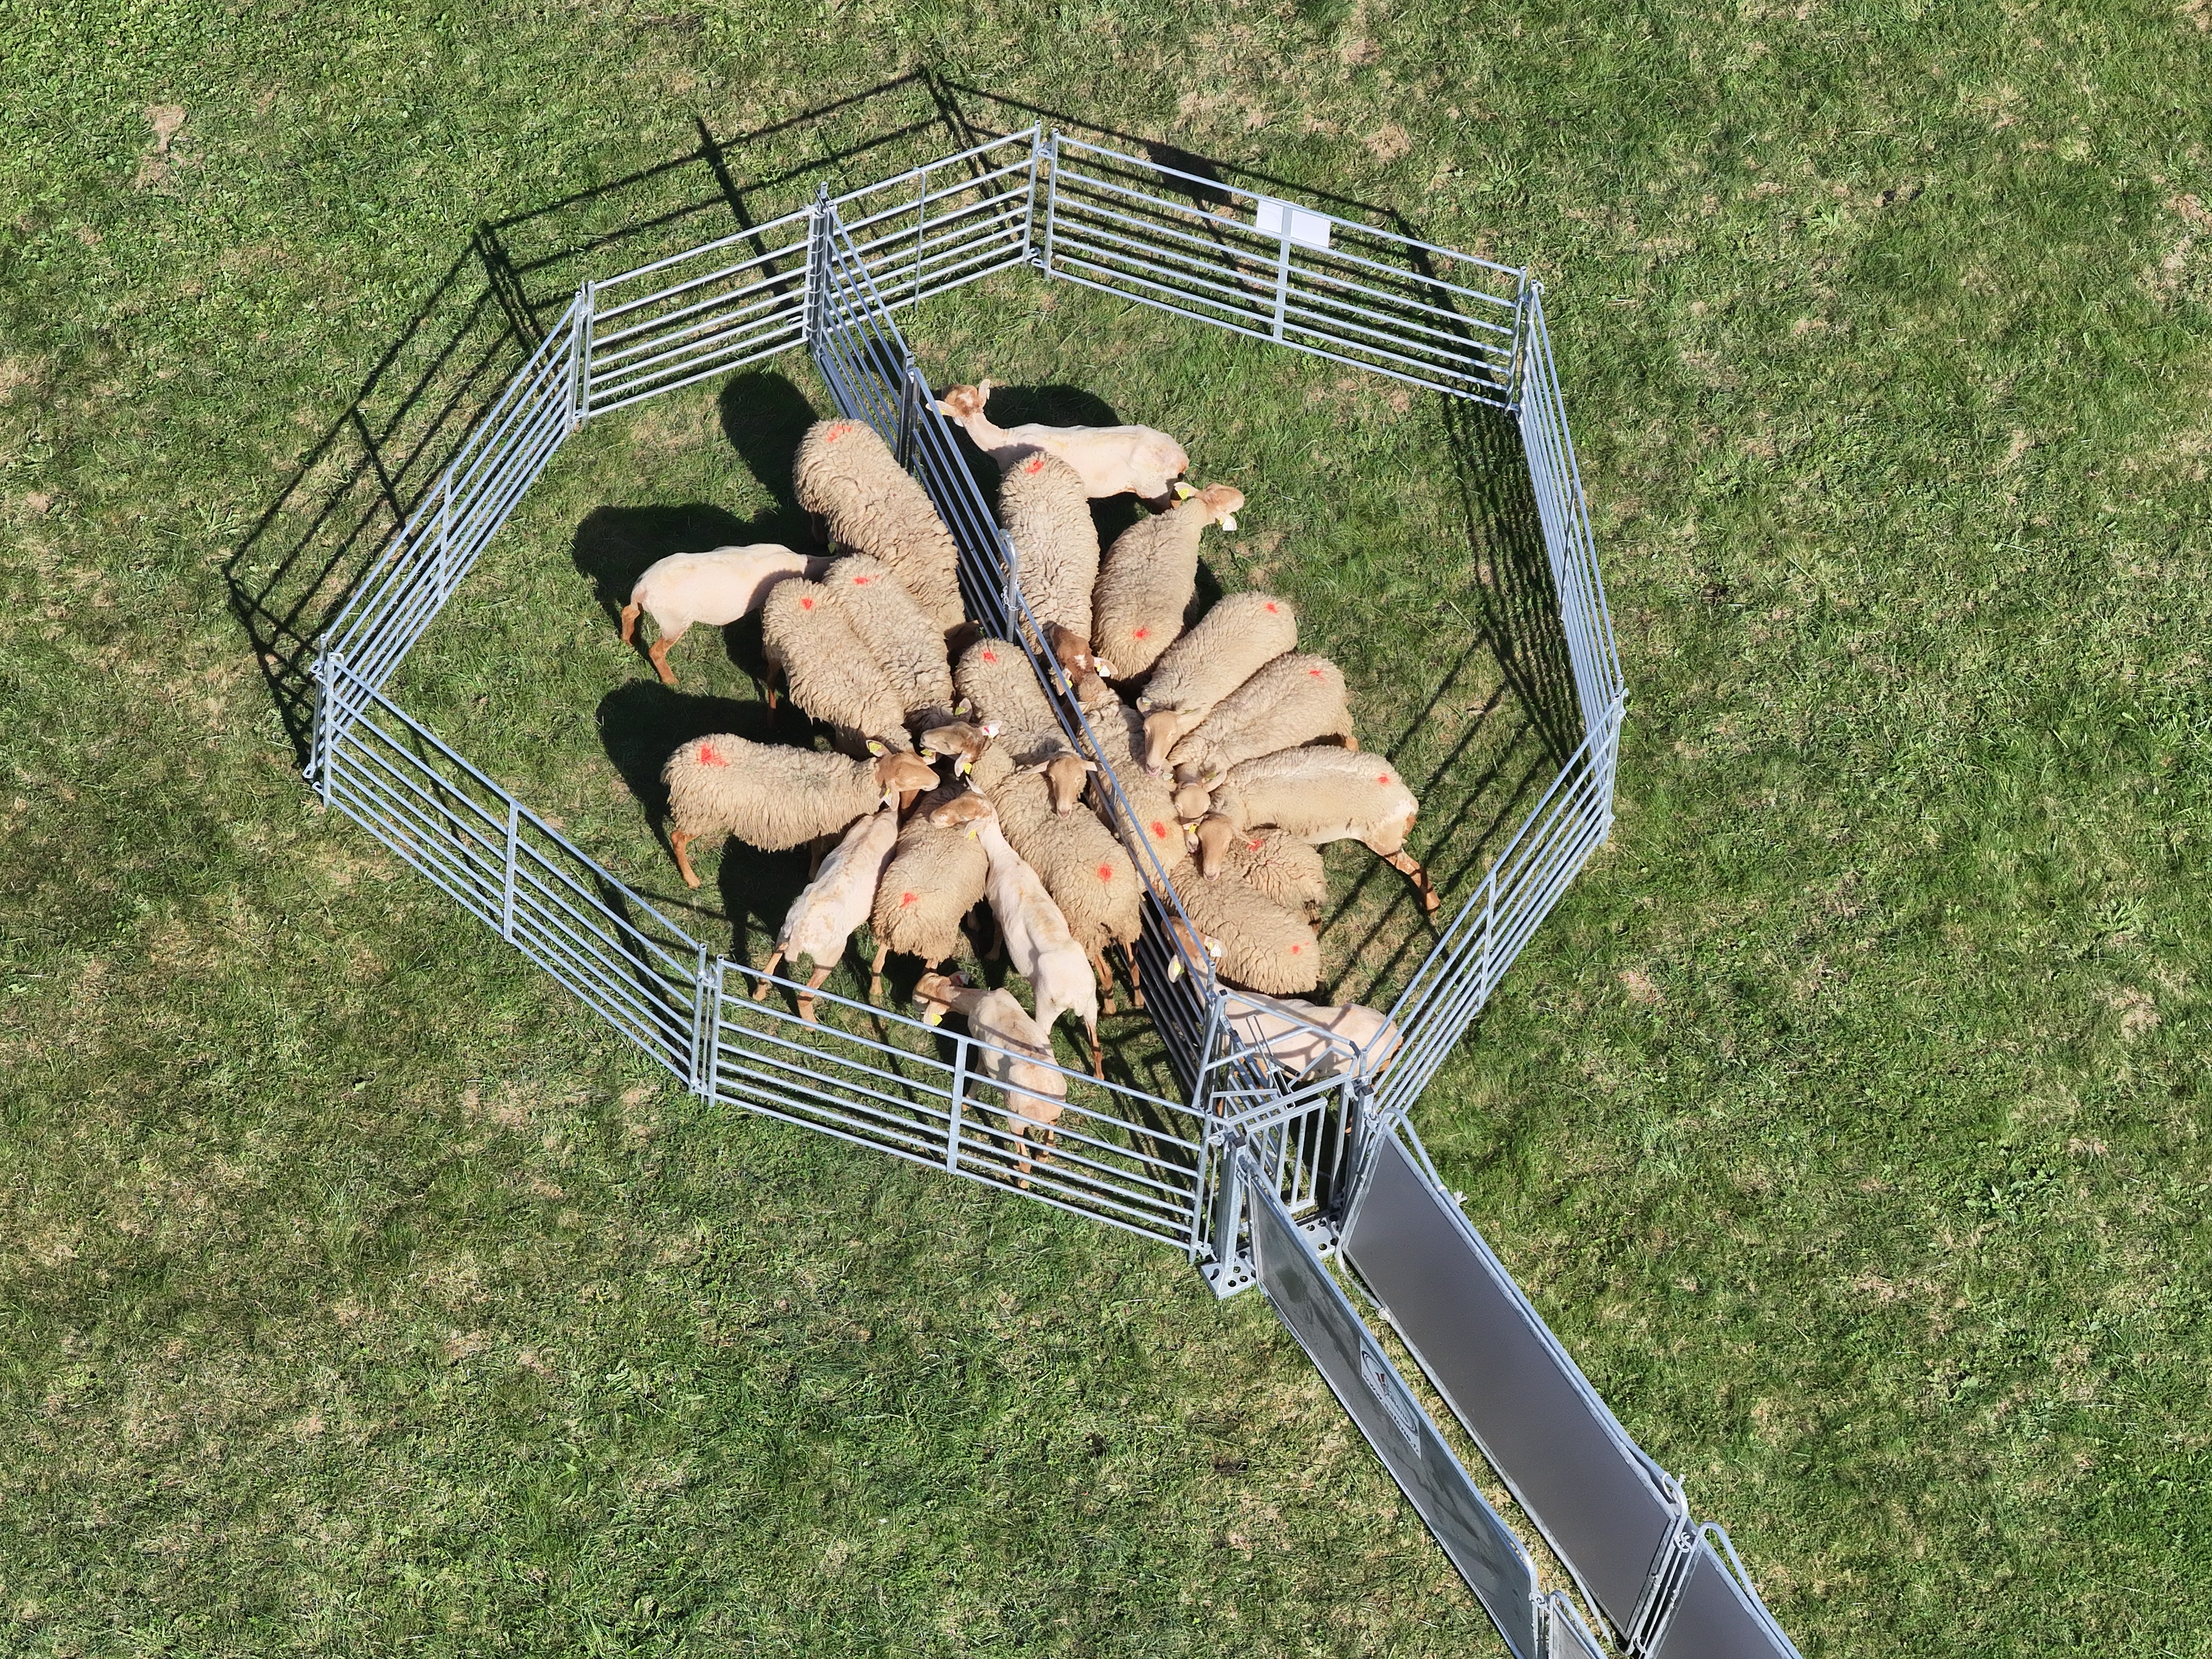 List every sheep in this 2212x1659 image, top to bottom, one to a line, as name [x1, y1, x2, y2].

sheep [925, 379, 1189, 505]
sheep [792, 416, 968, 645]
sheep [996, 453, 1099, 694]
sheep [1094, 481, 1244, 678]
sheep [621, 539, 837, 687]
sheep [823, 552, 972, 731]
sheep [762, 576, 922, 815]
sheep [1135, 592, 1297, 774]
sheep [1044, 625, 1192, 885]
sheep [955, 640, 1105, 820]
sheep [1155, 654, 1355, 853]
sheep [920, 719, 1150, 1013]
sheep [661, 733, 940, 890]
sheep [1183, 745, 1439, 910]
sheep [870, 769, 987, 1001]
sheep [931, 776, 1102, 1082]
sheep [750, 788, 900, 1033]
sheep [1213, 828, 1327, 910]
sheep [1156, 848, 1319, 994]
sheep [1161, 916, 1403, 1082]
sheep [911, 971, 1068, 1190]